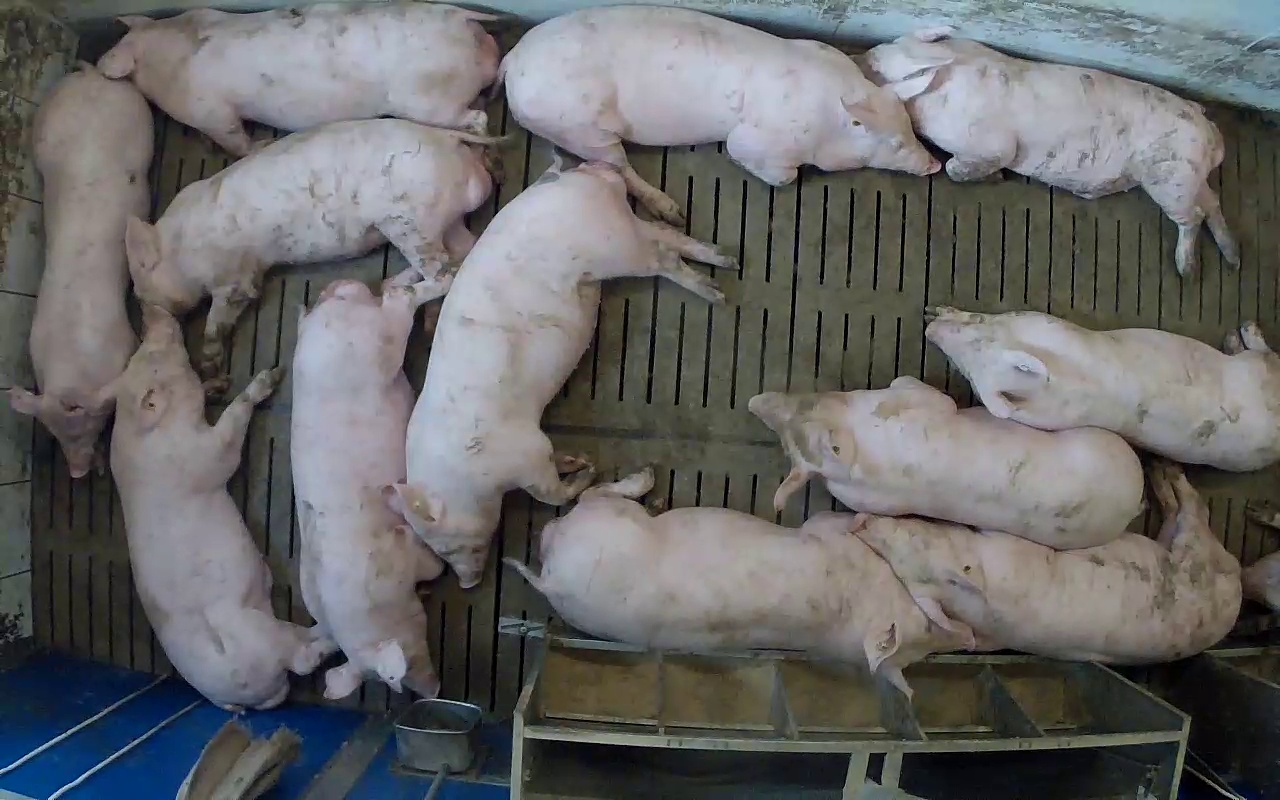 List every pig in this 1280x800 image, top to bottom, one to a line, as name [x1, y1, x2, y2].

pig [94, 3, 515, 185]
pig [485, 6, 960, 229]
pig [848, 24, 1242, 285]
pig [8, 60, 156, 481]
pig [124, 117, 511, 379]
pig [382, 147, 740, 590]
pig [292, 264, 461, 701]
pig [95, 306, 342, 718]
pig [919, 306, 1279, 473]
pig [746, 375, 1153, 551]
pig [849, 459, 1243, 665]
pig [500, 465, 976, 702]
pig [1241, 498, 1280, 616]